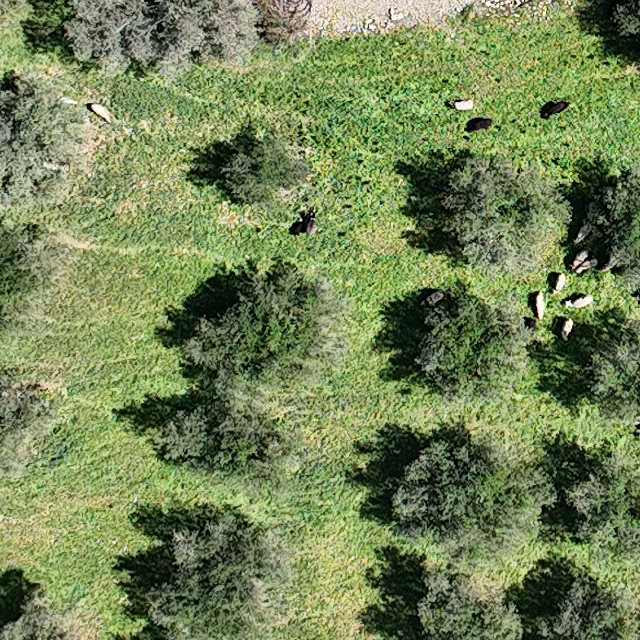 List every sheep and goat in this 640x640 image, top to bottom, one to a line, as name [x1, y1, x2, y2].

sheep [58, 96, 78, 107]
sheep [445, 99, 473, 110]
sheep [543, 103, 570, 119]
sheep [90, 104, 113, 124]
sheep [464, 118, 492, 131]
sheep [306, 212, 317, 235]
sheep [573, 223, 591, 243]
sheep [569, 250, 587, 270]
sheep [601, 252, 619, 271]
sheep [576, 259, 597, 274]
sheep [553, 274, 566, 295]
sheep [420, 291, 443, 305]
sheep [535, 291, 546, 320]
sheep [565, 293, 592, 310]
sheep [561, 317, 574, 341]
sheep [632, 414, 639, 425]